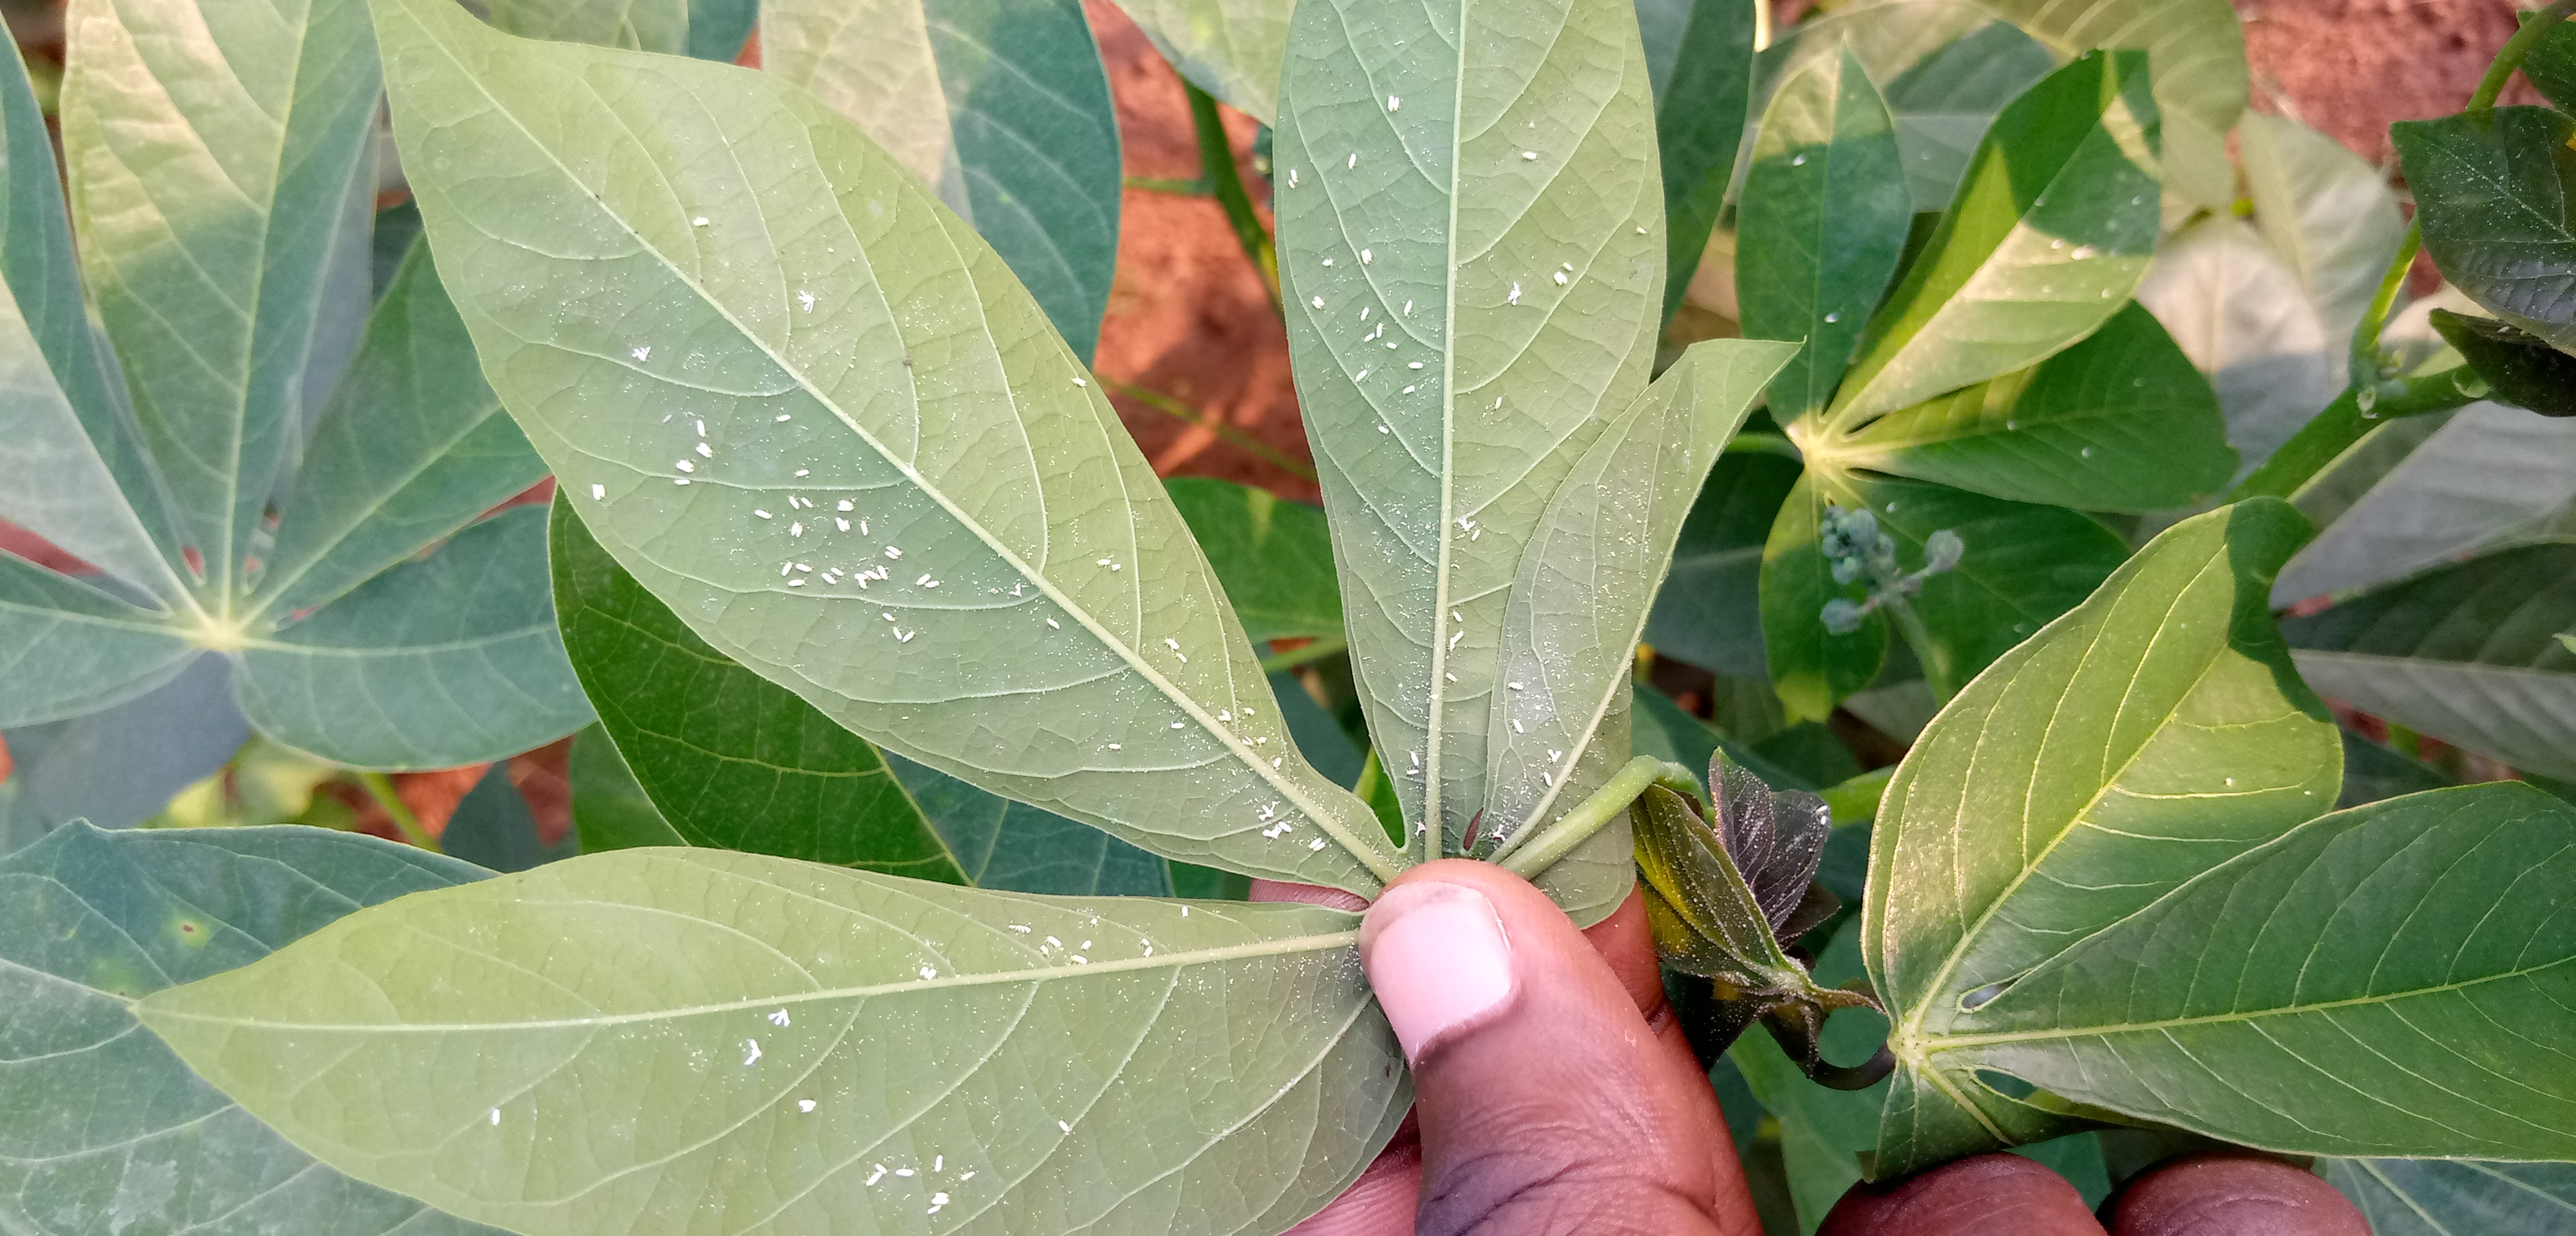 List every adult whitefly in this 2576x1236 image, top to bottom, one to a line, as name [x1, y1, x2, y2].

whitefly [1386, 92, 1394, 113]
whitefly [1394, 95, 1400, 113]
whitefly [1520, 147, 1540, 164]
whitefly [1787, 149, 1809, 169]
whitefly [1343, 150, 1361, 173]
whitefly [1289, 167, 1300, 184]
whitefly [1285, 178, 1296, 190]
whitefly [689, 215, 714, 232]
whitefly [1633, 224, 1649, 237]
whitefly [2067, 241, 2093, 263]
whitefly [1365, 248, 1374, 263]
whitefly [1360, 249, 1368, 267]
whitefly [1320, 258, 1334, 268]
whitefly [1560, 259, 1575, 272]
whitefly [1550, 270, 1572, 287]
whitefly [1504, 278, 1524, 309]
whitefly [793, 286, 817, 314]
whitefly [1313, 295, 1325, 306]
whitefly [1401, 297, 1414, 319]
whitefly [1311, 300, 1321, 310]
whitefly [1356, 304, 1370, 323]
whitefly [1823, 309, 1840, 324]
whitefly [1374, 320, 1385, 341]
whitefly [1363, 332, 1376, 344]
whitefly [1383, 341, 1400, 351]
whitefly [628, 344, 653, 364]
whitefly [1406, 357, 1425, 372]
whitefly [1352, 368, 1370, 386]
whitefly [1068, 373, 1090, 391]
whitefly [1399, 384, 1418, 397]
whitefly [1493, 393, 1504, 414]
whitefly [772, 412, 794, 423]
whitefly [696, 416, 710, 438]
whitefly [1376, 424, 1390, 435]
whitefly [695, 442, 716, 459]
whitefly [674, 458, 697, 474]
whitefly [793, 467, 811, 478]
whitefly [672, 477, 692, 487]
whitefly [591, 480, 600, 501]
whitefly [599, 484, 609, 499]
whitefly [786, 493, 801, 510]
whitefly [800, 496, 815, 510]
whitefly [838, 499, 854, 506]
whitefly [1883, 499, 1899, 514]
whitefly [836, 505, 855, 512]
whitefly [752, 509, 775, 522]
whitefly [835, 516, 846, 533]
whitefly [1454, 516, 1477, 532]
whitefly [843, 518, 853, 531]
whitefly [858, 518, 871, 538]
whitefly [790, 521, 800, 537]
whitefly [796, 523, 803, 540]
whitefly [1471, 527, 1481, 543]
whitefly [885, 545, 904, 556]
whitefly [884, 550, 899, 561]
whitefly [1093, 556, 1112, 568]
whitefly [780, 560, 794, 577]
whitefly [795, 562, 813, 574]
whitefly [1109, 563, 1123, 573]
whitefly [875, 563, 893, 581]
whitefly [829, 566, 846, 577]
whitefly [862, 569, 881, 581]
whitefly [820, 571, 838, 586]
whitefly [853, 572, 867, 579]
whitefly [916, 572, 931, 587]
whitefly [785, 577, 809, 588]
whitefly [857, 579, 869, 592]
whitefly [1007, 579, 1025, 600]
whitefly [923, 580, 941, 589]
whitefly [1448, 608, 1466, 623]
whitefly [880, 612, 898, 623]
whitefly [1044, 615, 1065, 633]
whitefly [891, 625, 905, 642]
whitefly [902, 628, 916, 644]
whitefly [1455, 629, 1465, 642]
whitefly [1161, 633, 1181, 651]
whitefly [1449, 637, 1455, 654]
whitefly [1174, 650, 1189, 665]
whitefly [1445, 669, 1459, 685]
whitefly [1504, 679, 1526, 693]
whitefly [1242, 706, 1257, 718]
whitefly [1219, 707, 1232, 715]
whitefly [1216, 715, 1232, 722]
whitefly [1510, 716, 1526, 736]
whitefly [1166, 720, 1186, 733]
whitefly [1254, 732, 1269, 747]
whitefly [1240, 735, 1255, 747]
whitefly [1104, 739, 1122, 754]
whitefly [1545, 742, 1564, 765]
whitefly [1406, 749, 1423, 767]
whitefly [1271, 754, 1283, 769]
whitefly [1402, 768, 1423, 776]
whitefly [1540, 769, 1556, 789]
whitefly [2222, 773, 2233, 791]
whitefly [2301, 787, 2315, 798]
whitefly [1255, 797, 1281, 821]
whitefly [1814, 801, 1831, 814]
whitefly [1820, 814, 1829, 826]
whitefly [1410, 818, 1428, 838]
whitefly [1277, 820, 1293, 834]
whitefly [1491, 821, 1507, 843]
whitefly [1261, 825, 1282, 840]
whitefly [1307, 837, 1323, 848]
whitefly [1313, 841, 1327, 854]
whitefly [1178, 905, 1191, 919]
whitefly [1088, 917, 1102, 928]
whitefly [1006, 921, 1033, 935]
whitefly [1043, 935, 1063, 948]
whitefly [1140, 935, 1152, 946]
whitefly [1078, 938, 1094, 952]
whitefly [1038, 943, 1052, 961]
whitefly [1142, 944, 1153, 959]
whitefly [1069, 953, 1091, 966]
whitefly [918, 964, 929, 979]
whitefly [927, 964, 940, 980]
whitefly [768, 1007, 794, 1028]
whitefly [742, 1036, 766, 1066]
whitefly [795, 1097, 817, 1106]
whitefly [800, 1105, 815, 1114]
whitefly [489, 1107, 504, 1127]
whitefly [1056, 1116, 1074, 1136]
whitefly [933, 1150, 945, 1174]
whitefly [874, 1162, 889, 1175]
whitefly [892, 1167, 917, 1177]
whitefly [957, 1167, 976, 1184]
whitefly [865, 1171, 882, 1189]
whitefly [934, 1191, 950, 1198]
whitefly [929, 1197, 950, 1205]
whitefly [927, 1204, 942, 1215]